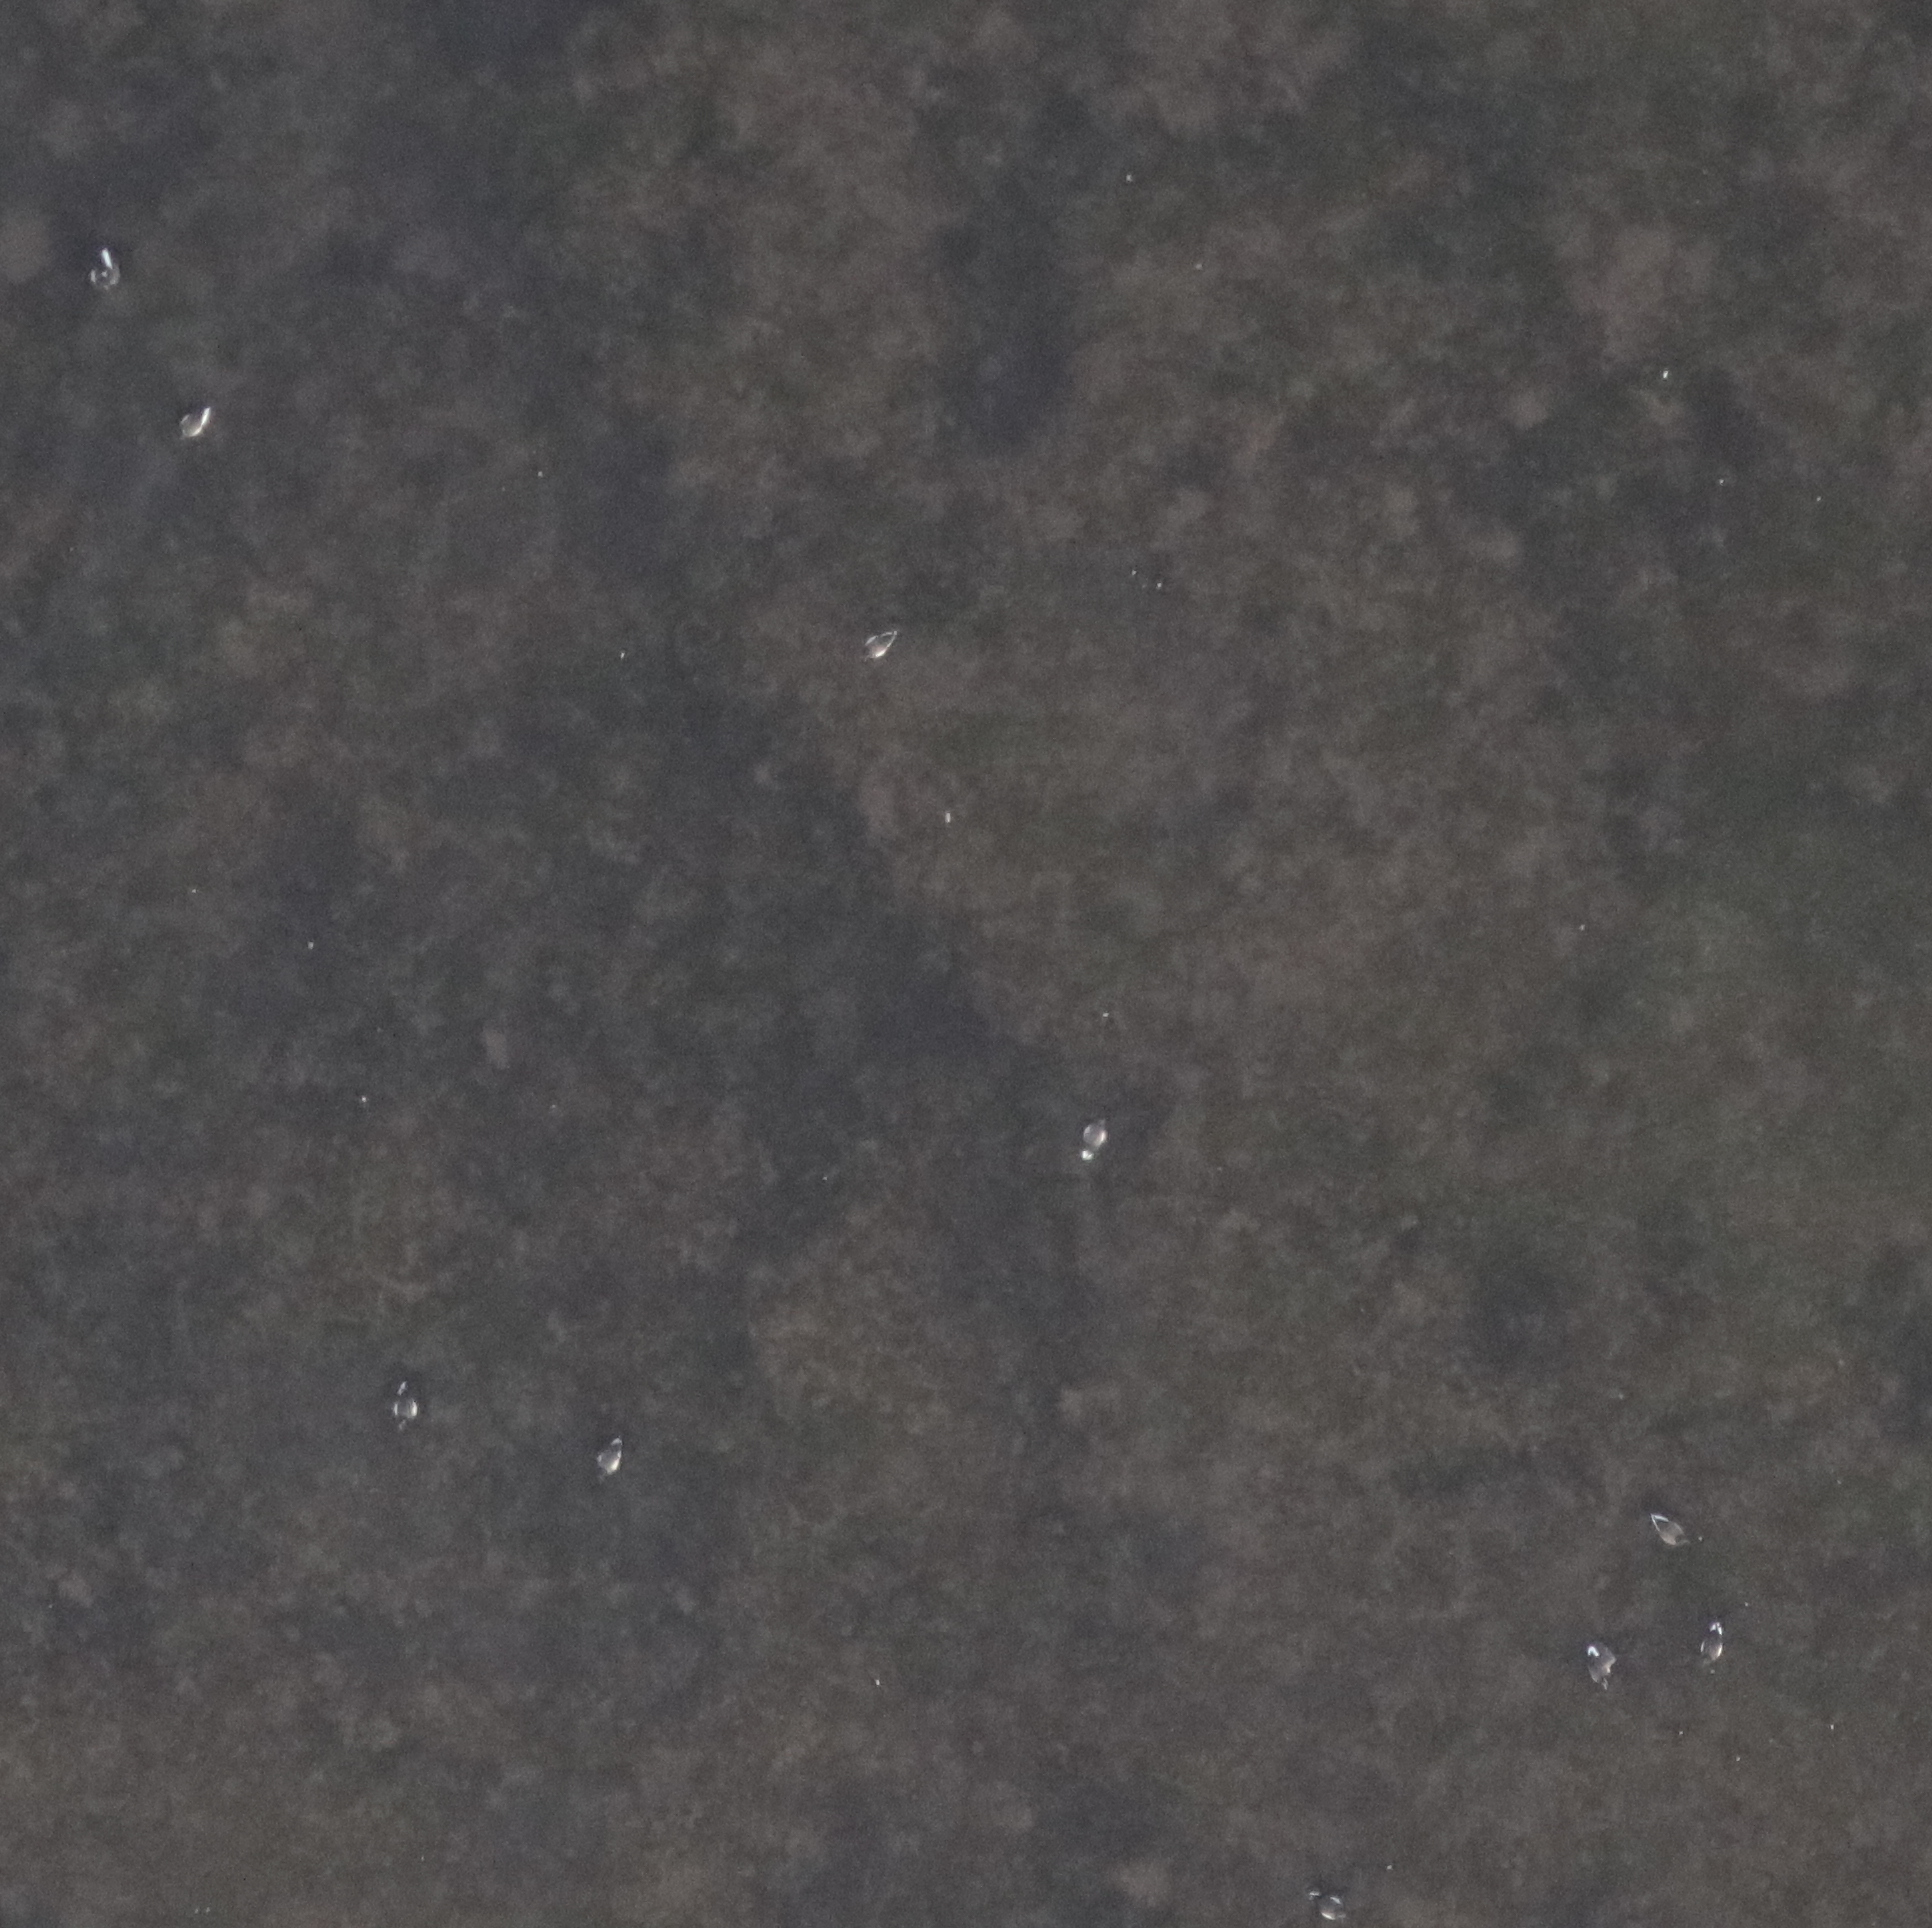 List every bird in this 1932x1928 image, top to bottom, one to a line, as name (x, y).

brant (101, 270)
brant (193, 422)
brant (879, 646)
brant (1092, 1138)
brant (406, 1407)
brant (610, 1458)
brant (1670, 1532)
brant (1711, 1646)
brant (1597, 1663)
brant (1330, 1907)